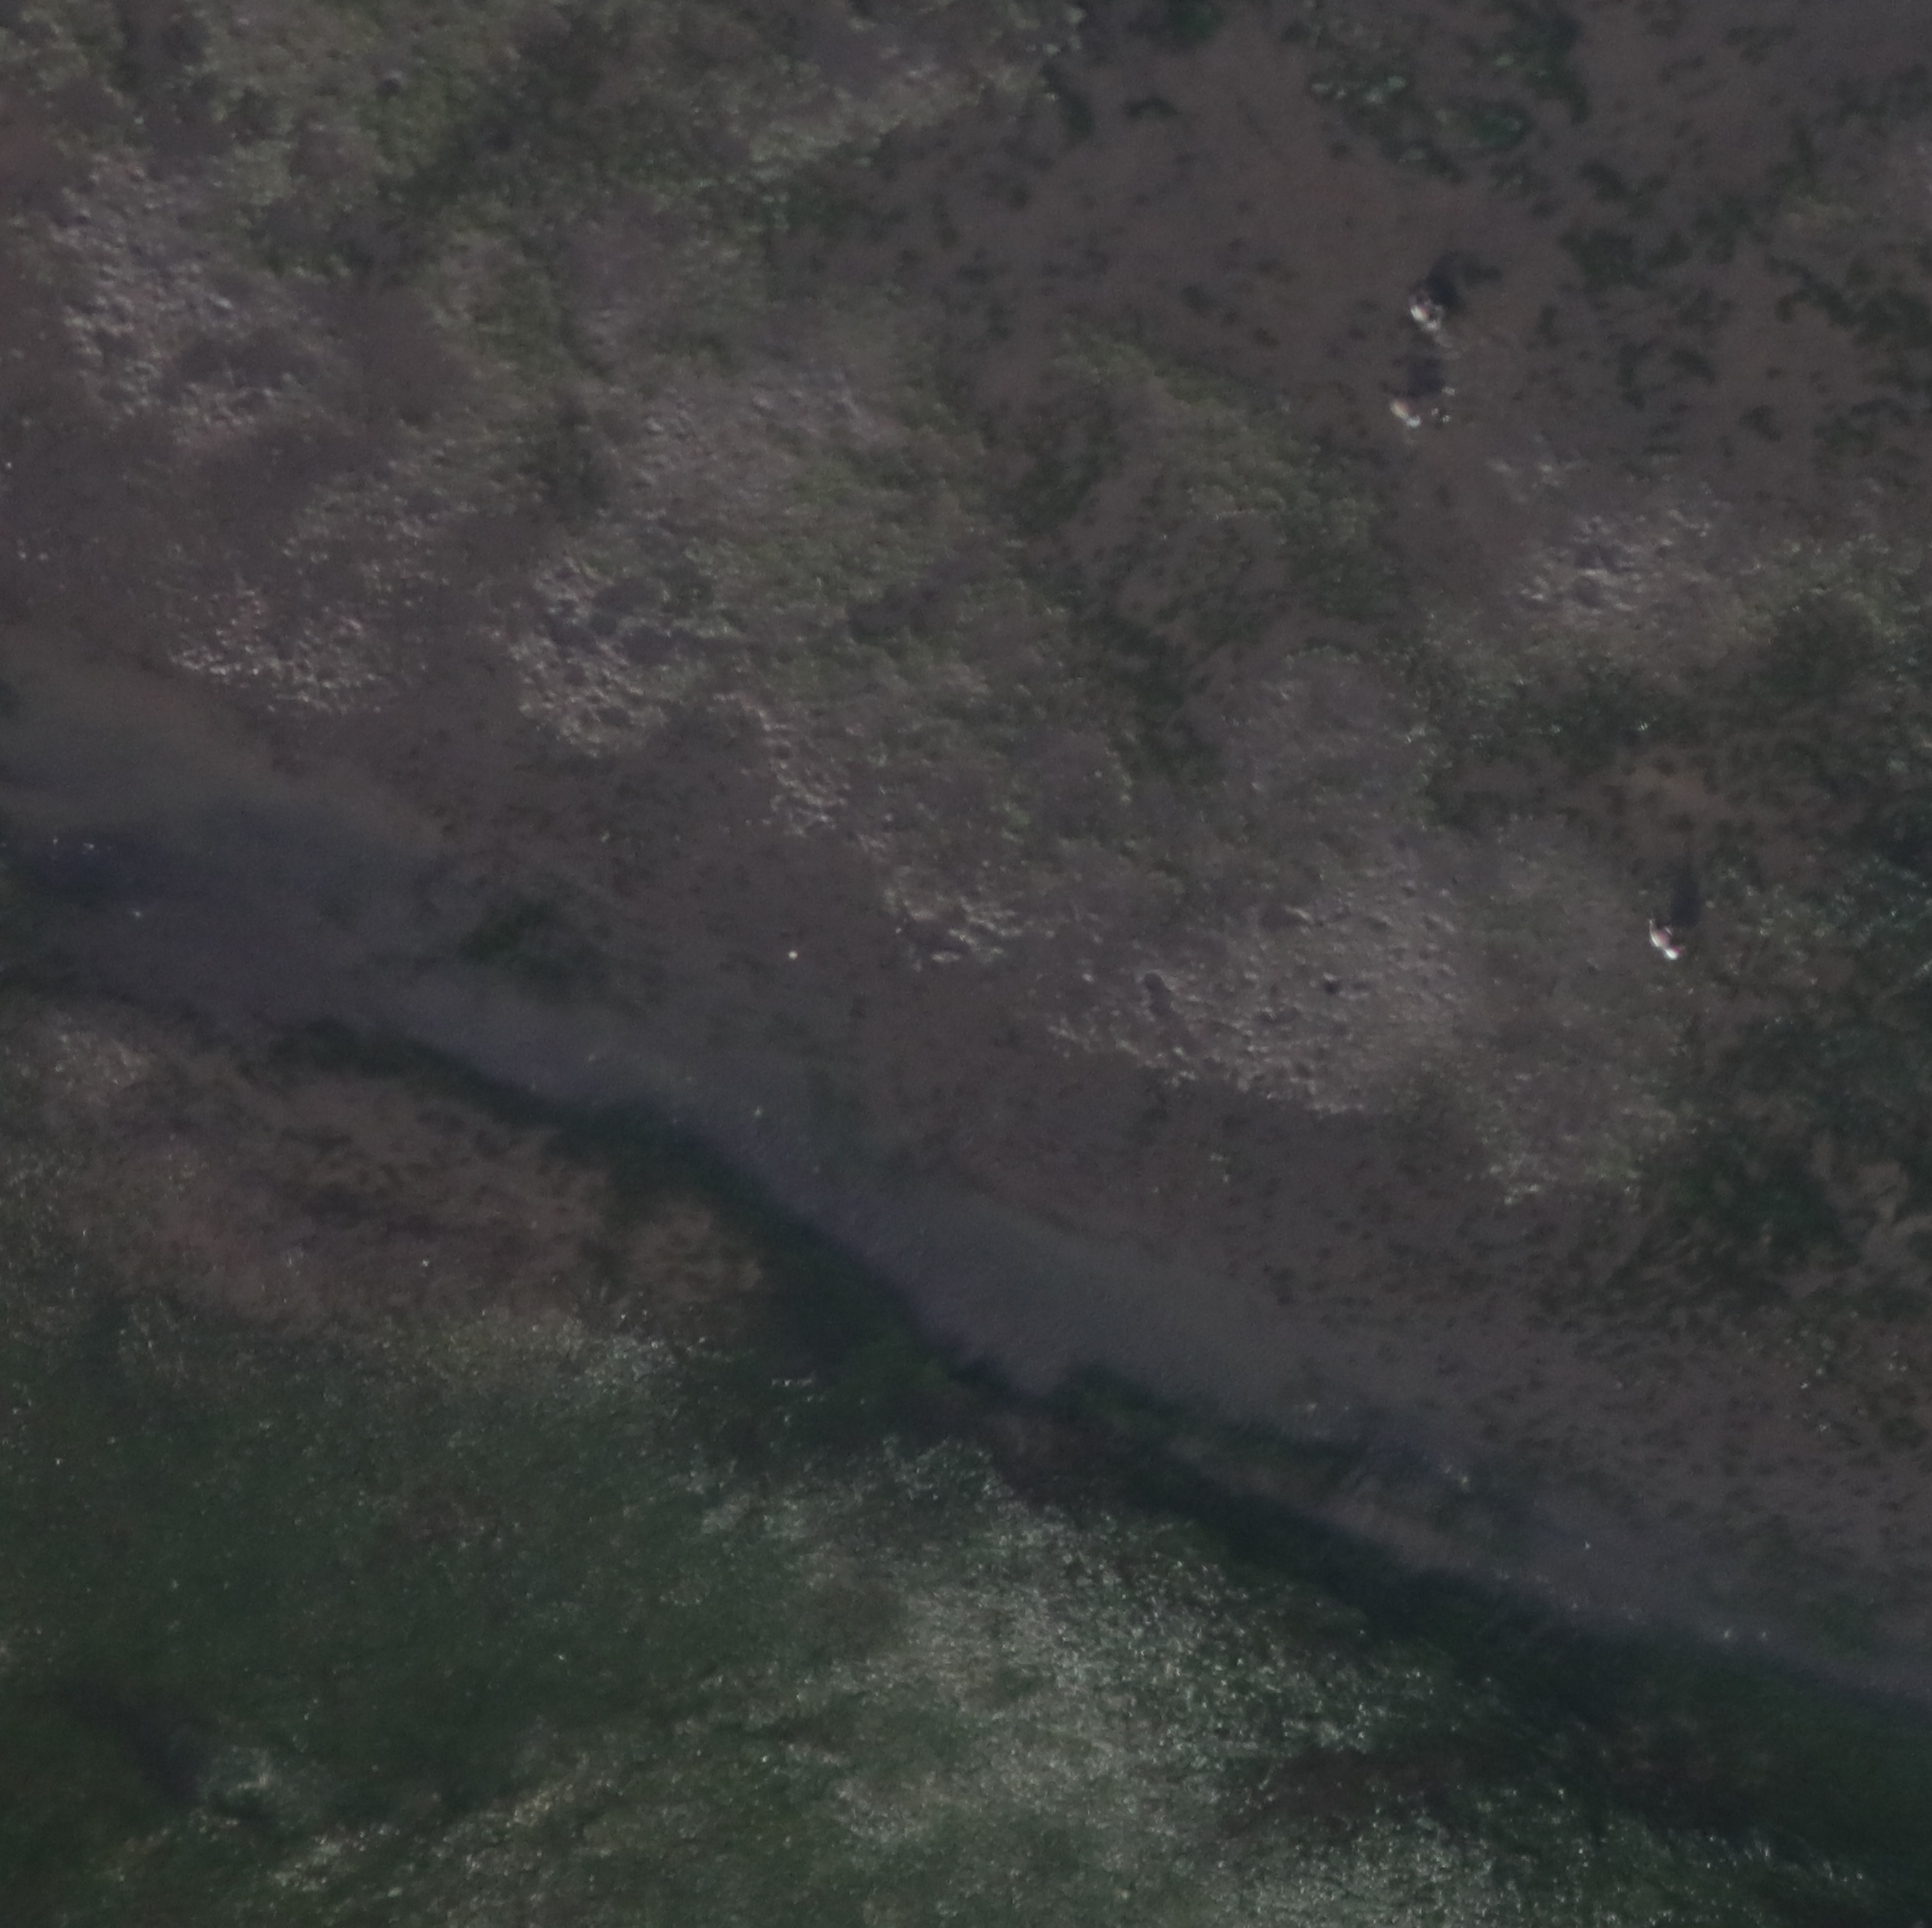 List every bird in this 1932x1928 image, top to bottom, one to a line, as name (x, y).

brant (1427, 312)
brant (1405, 409)
brant (1658, 935)